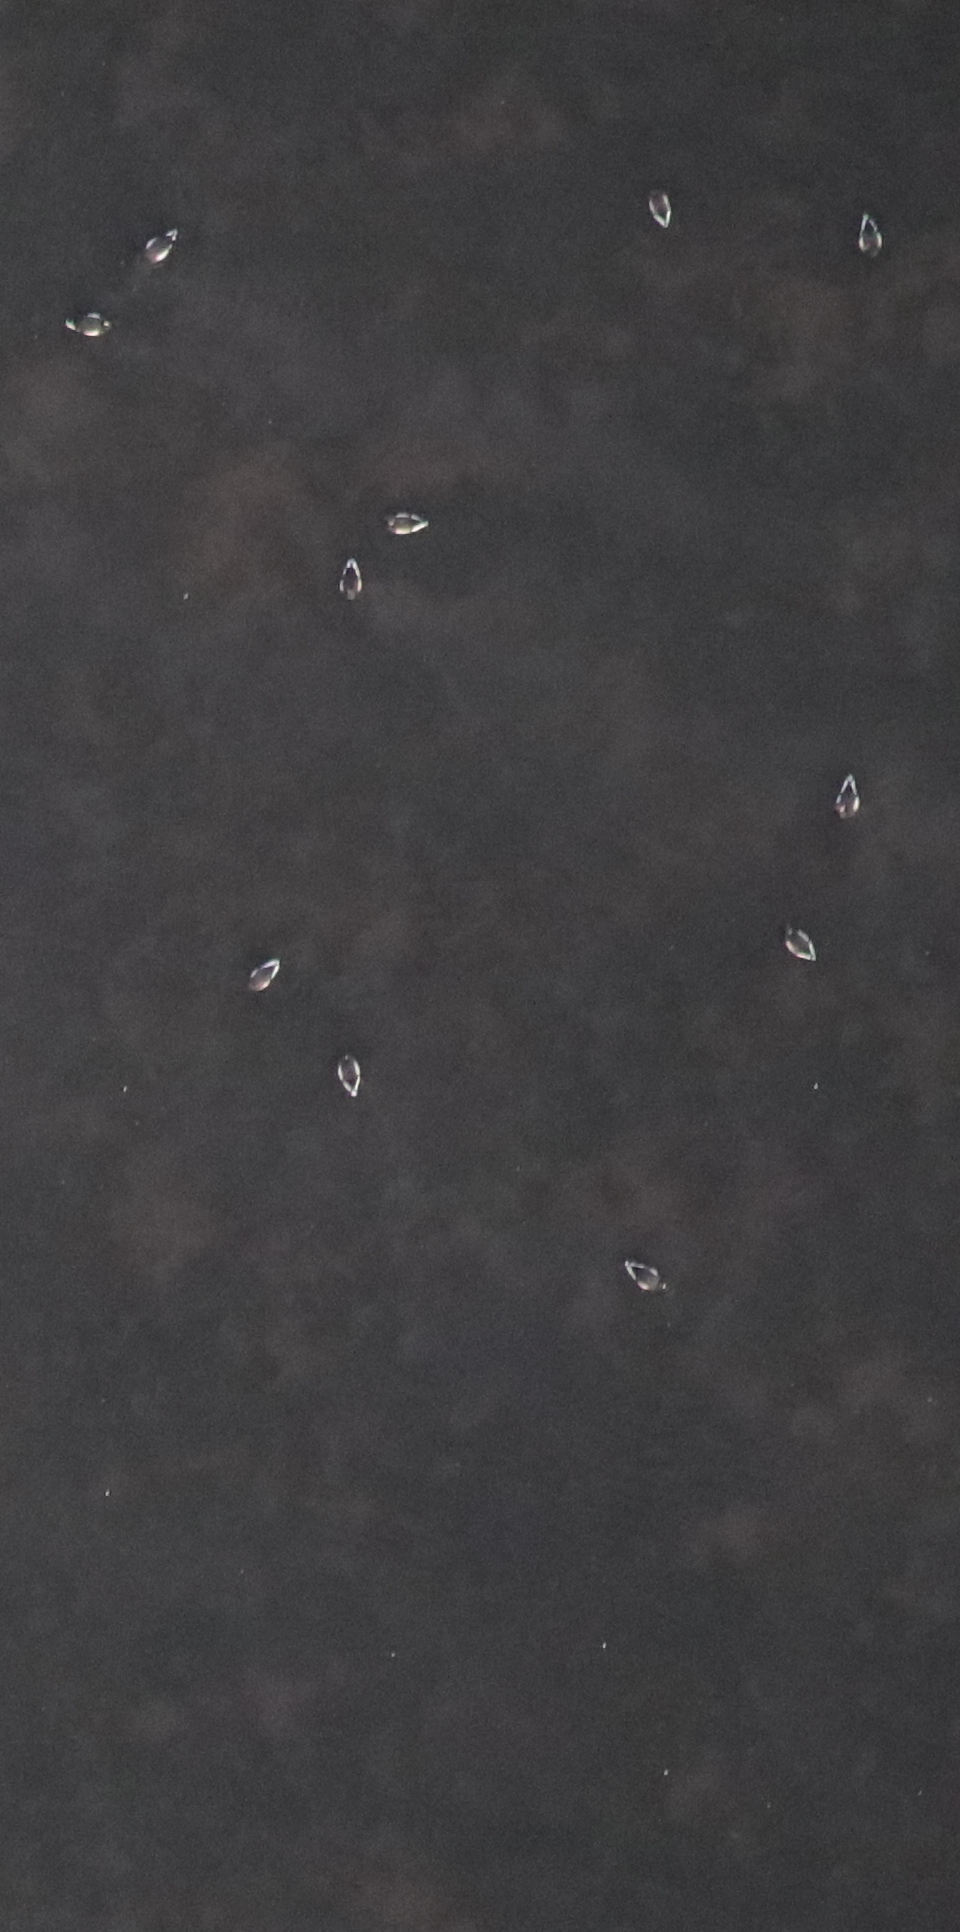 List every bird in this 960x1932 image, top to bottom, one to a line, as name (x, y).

brant (660, 208)
brant (870, 239)
brant (159, 249)
brant (89, 325)
brant (405, 524)
brant (350, 583)
brant (848, 798)
brant (799, 945)
brant (261, 975)
brant (349, 1072)
brant (646, 1278)